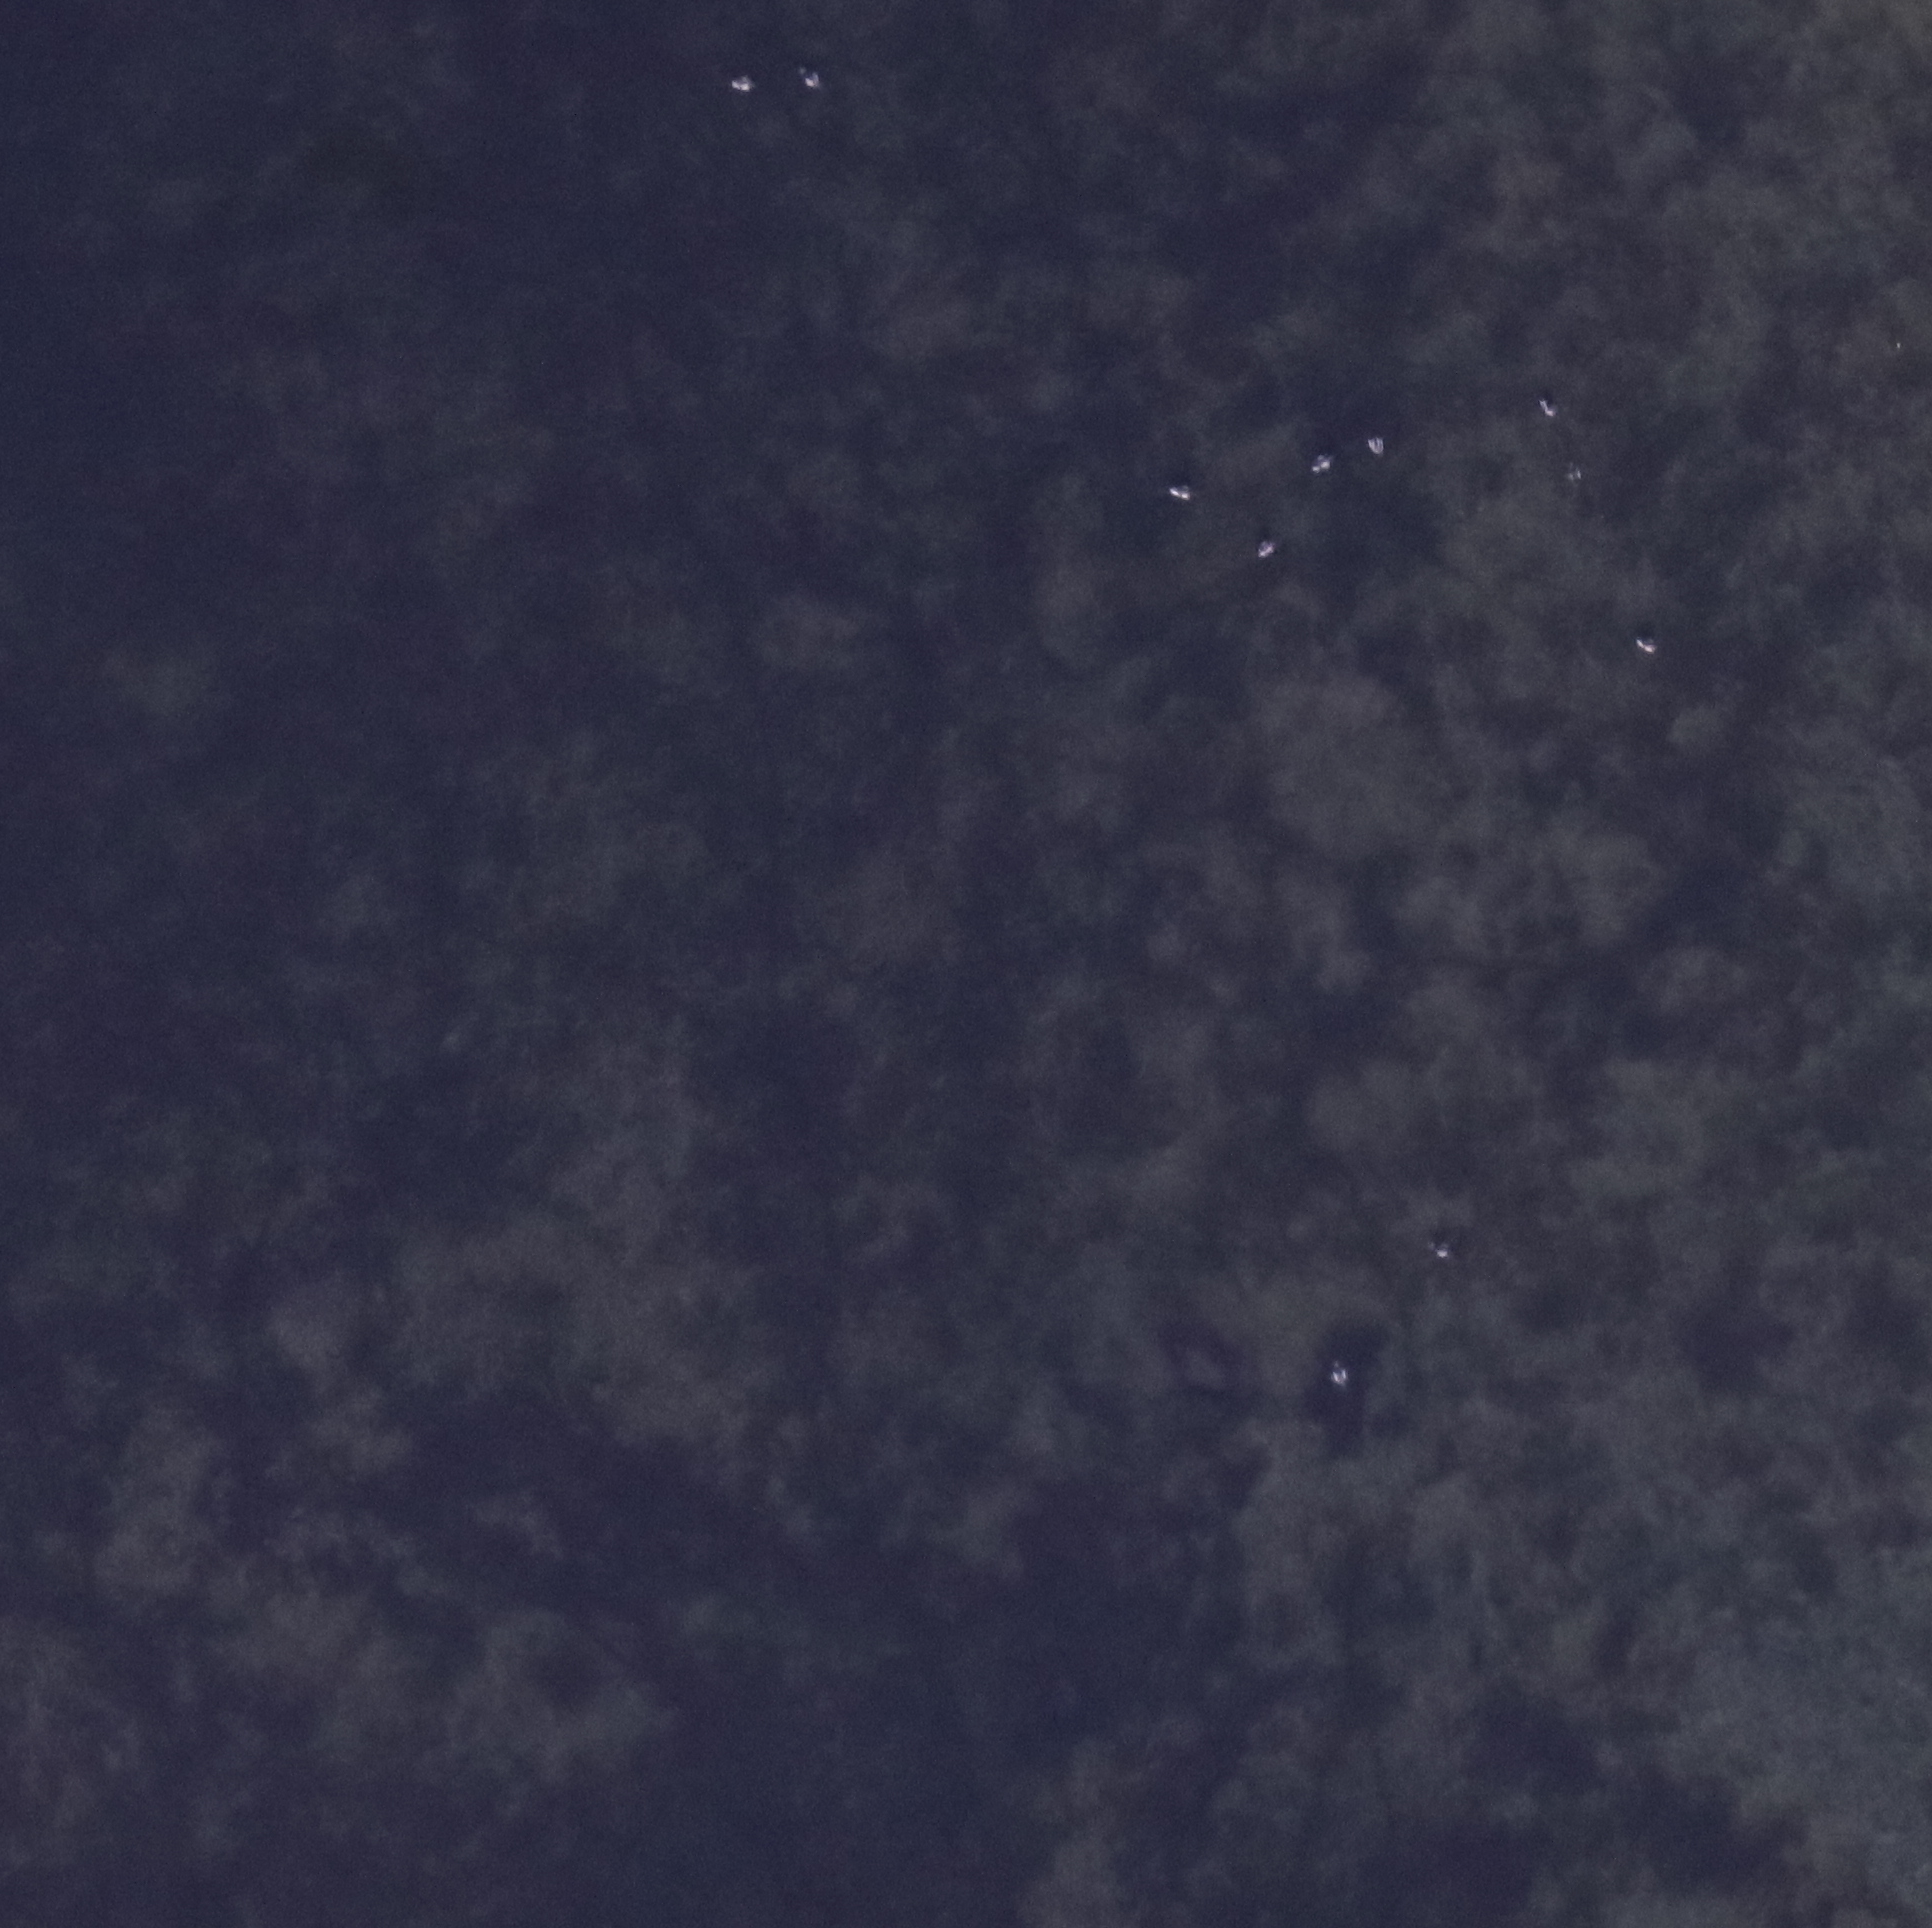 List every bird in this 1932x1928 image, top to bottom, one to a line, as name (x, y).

brant (810, 75)
brant (741, 84)
brant (1557, 414)
brant (1387, 438)
brant (1327, 461)
brant (1578, 475)
brant (1182, 494)
brant (1268, 547)
brant (1657, 637)
brant (1441, 1253)
brant (1341, 1373)